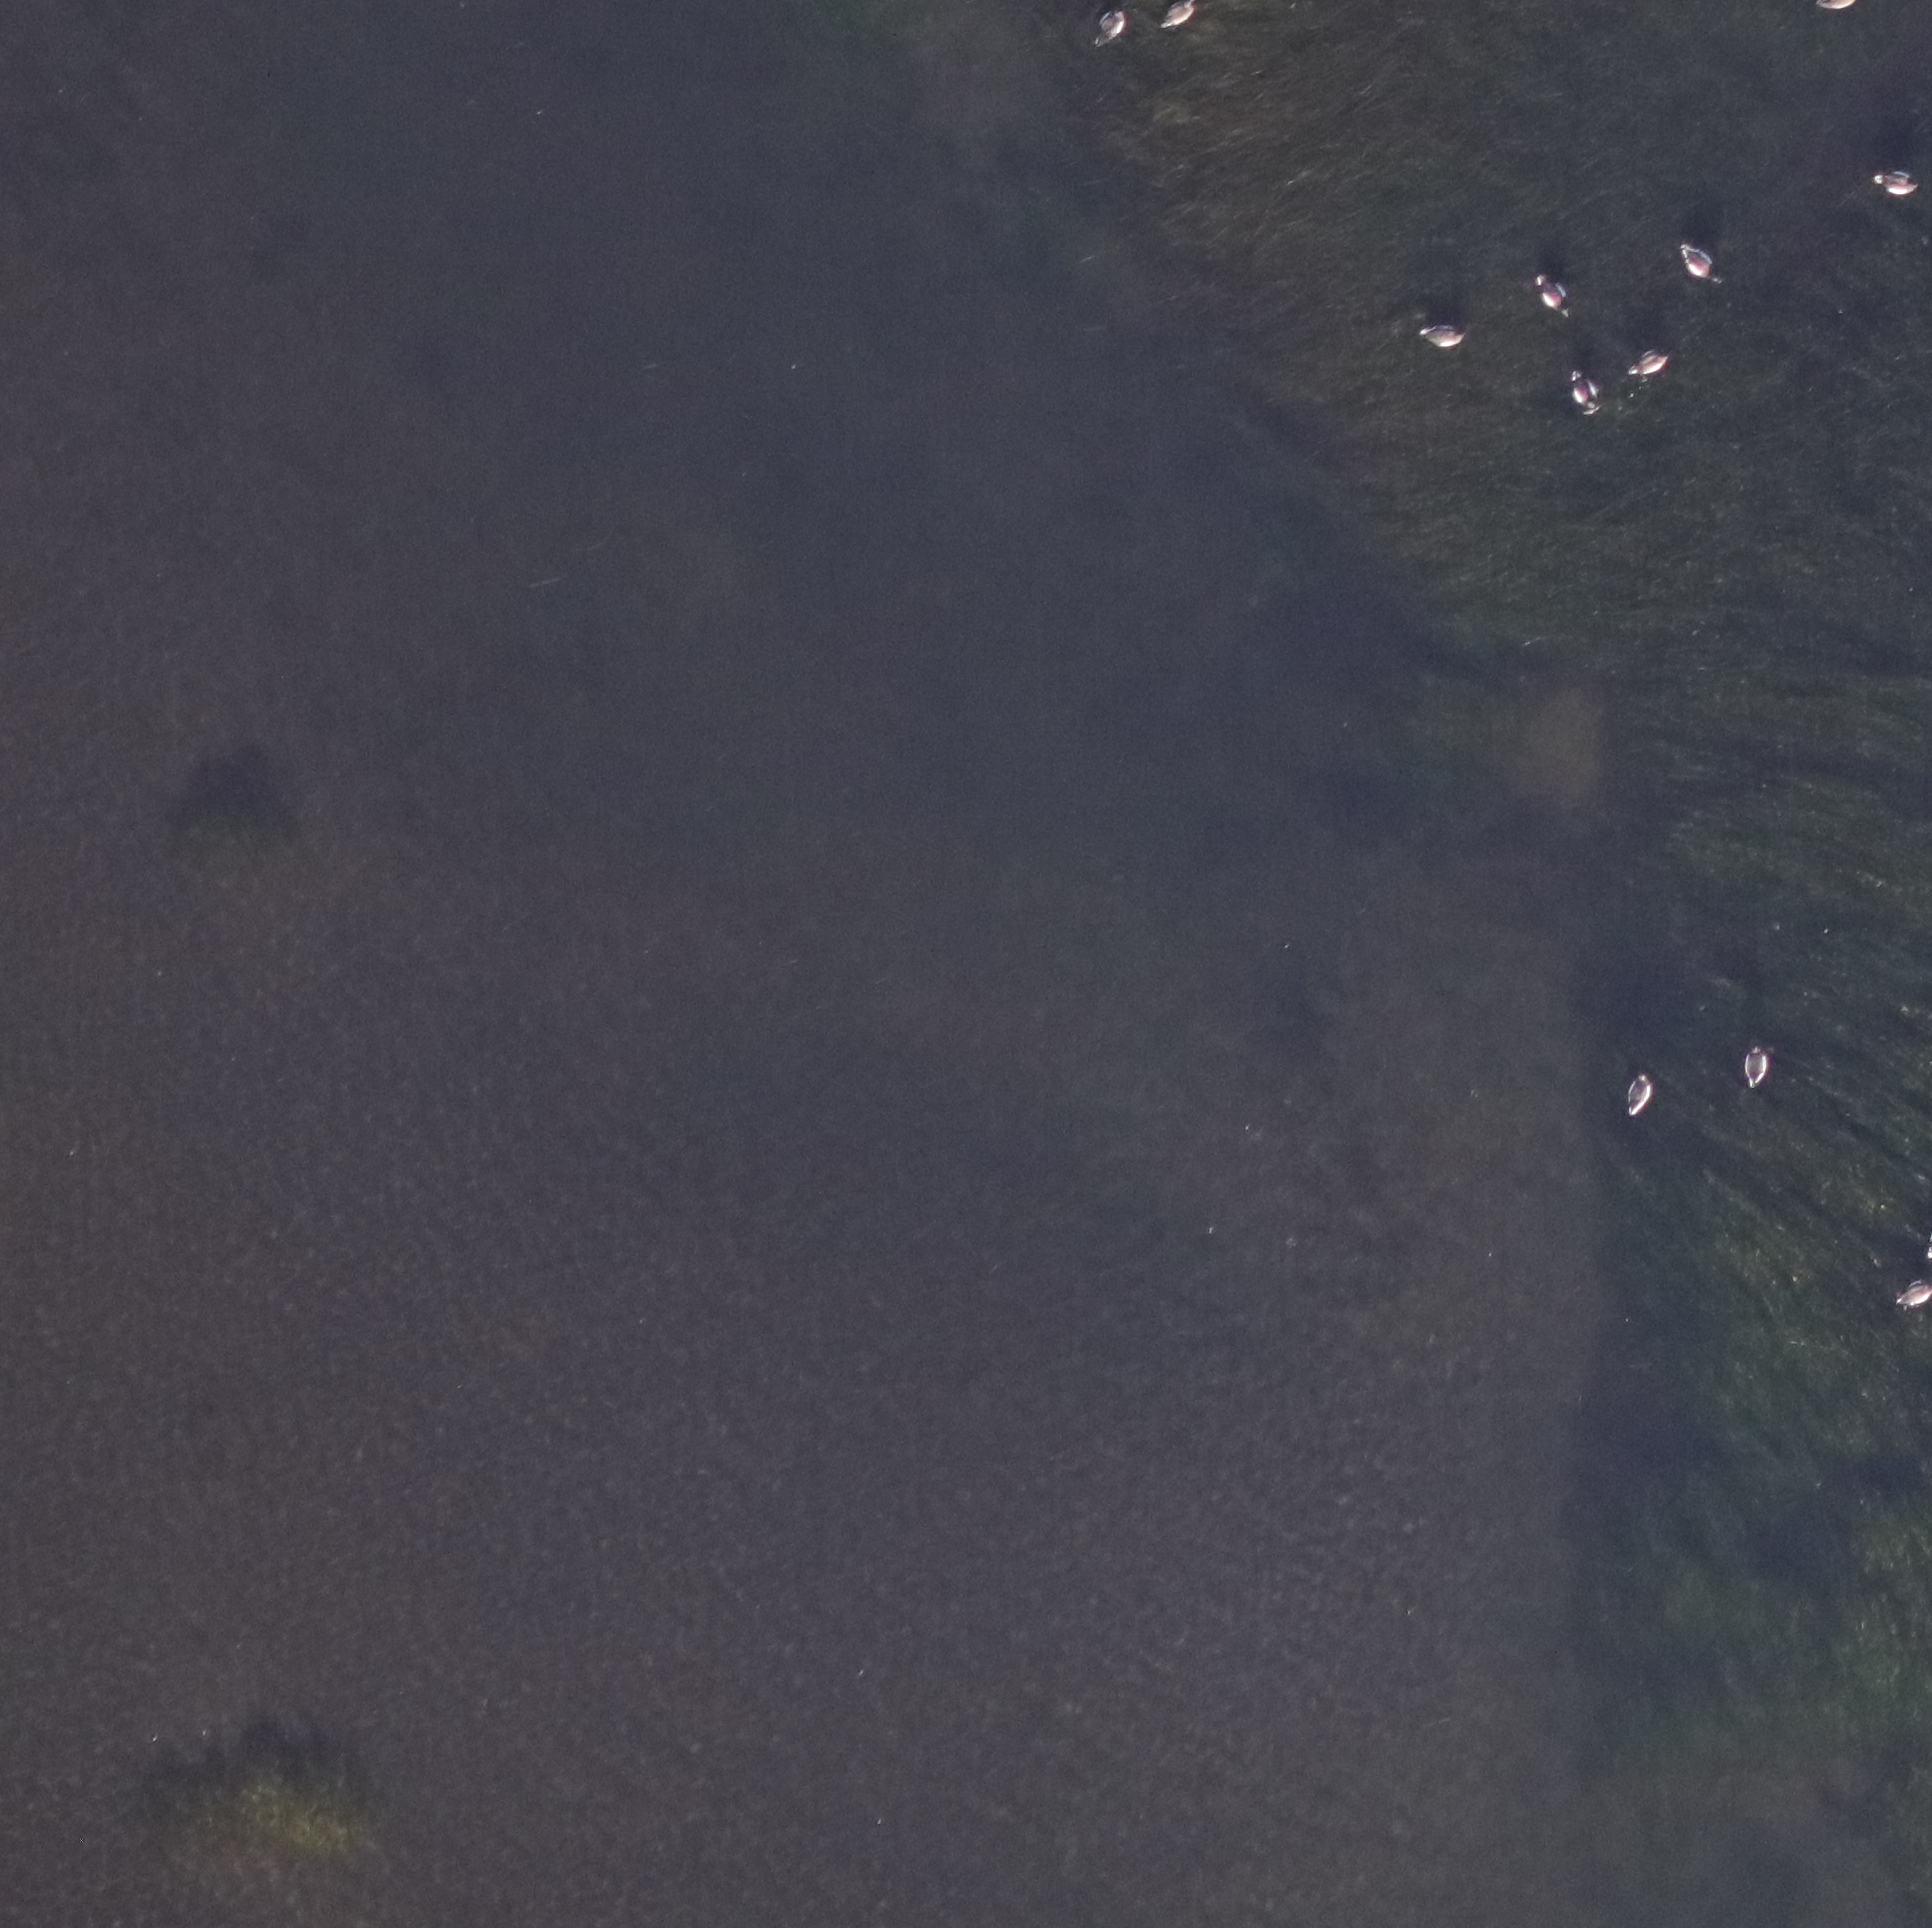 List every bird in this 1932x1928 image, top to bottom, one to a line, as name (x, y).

brant (1181, 16)
brant (1111, 25)
brant (1896, 181)
brant (1697, 262)
brant (1554, 294)
brant (1443, 336)
brant (1649, 363)
brant (1583, 391)
brant (1756, 1066)
brant (1637, 1095)
brant (1917, 1295)